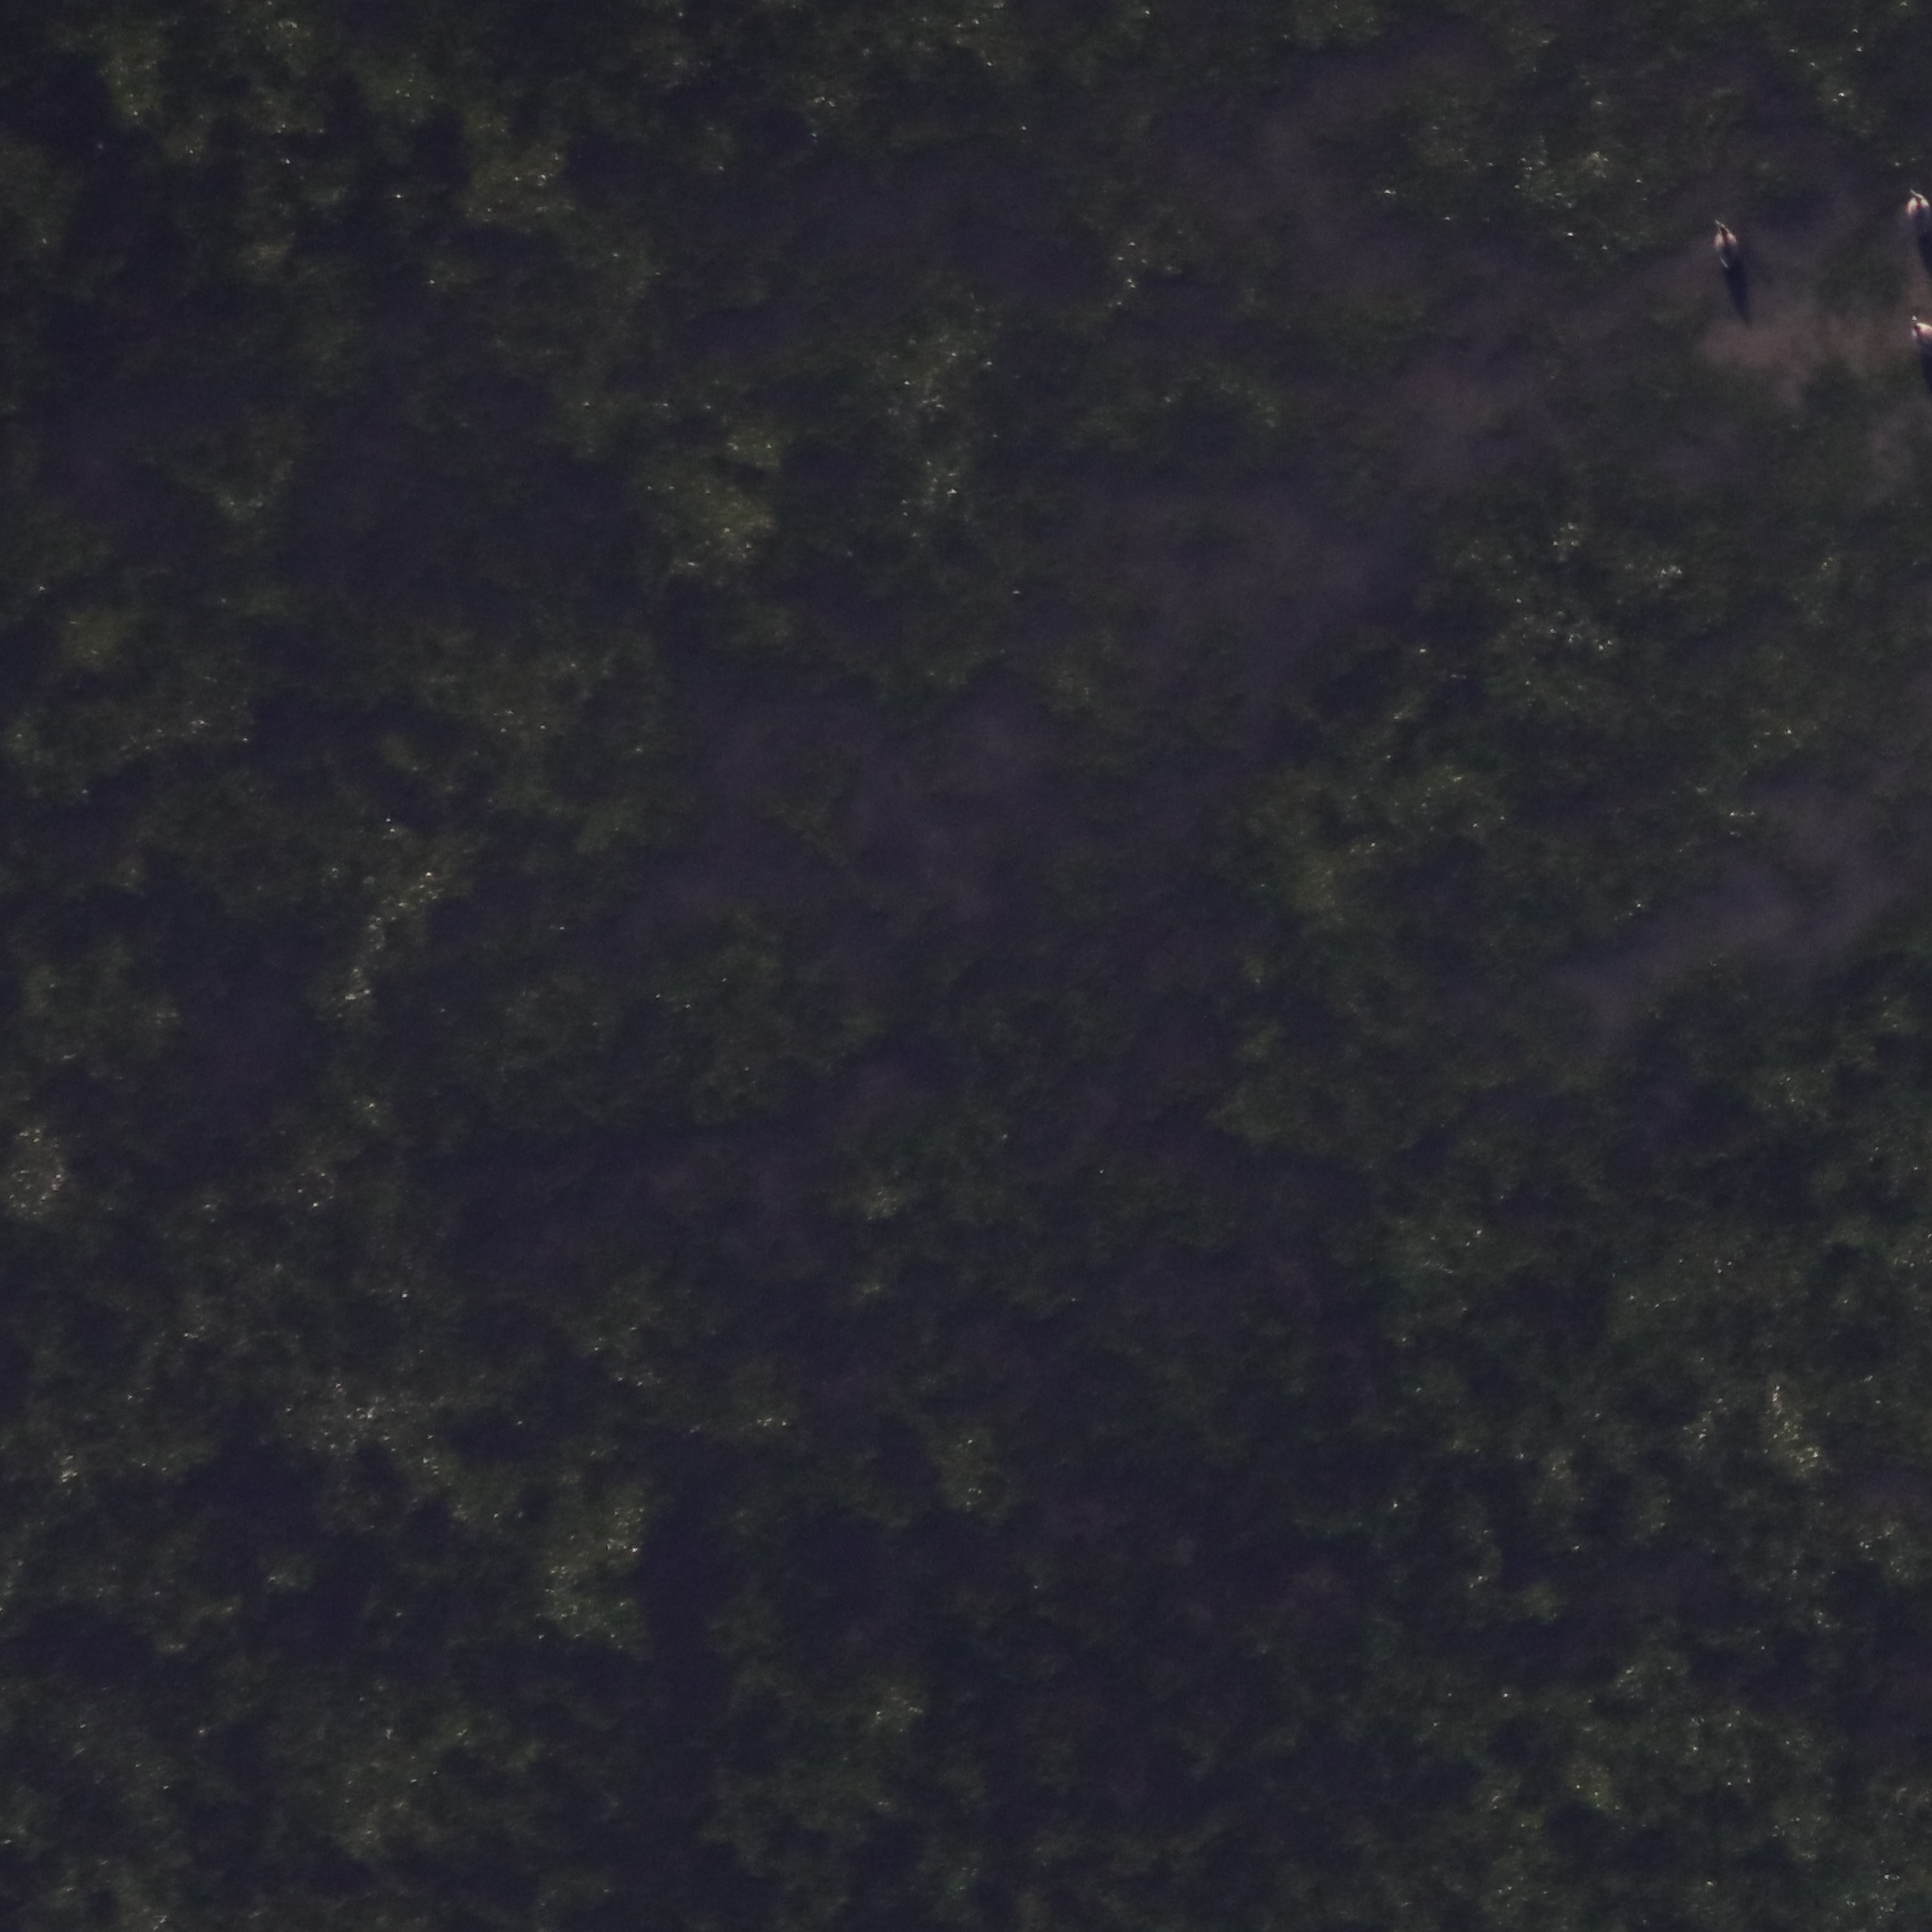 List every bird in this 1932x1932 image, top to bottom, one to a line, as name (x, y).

Canada goose (1914, 210)
Canada goose (1726, 244)
Canada goose (1928, 338)